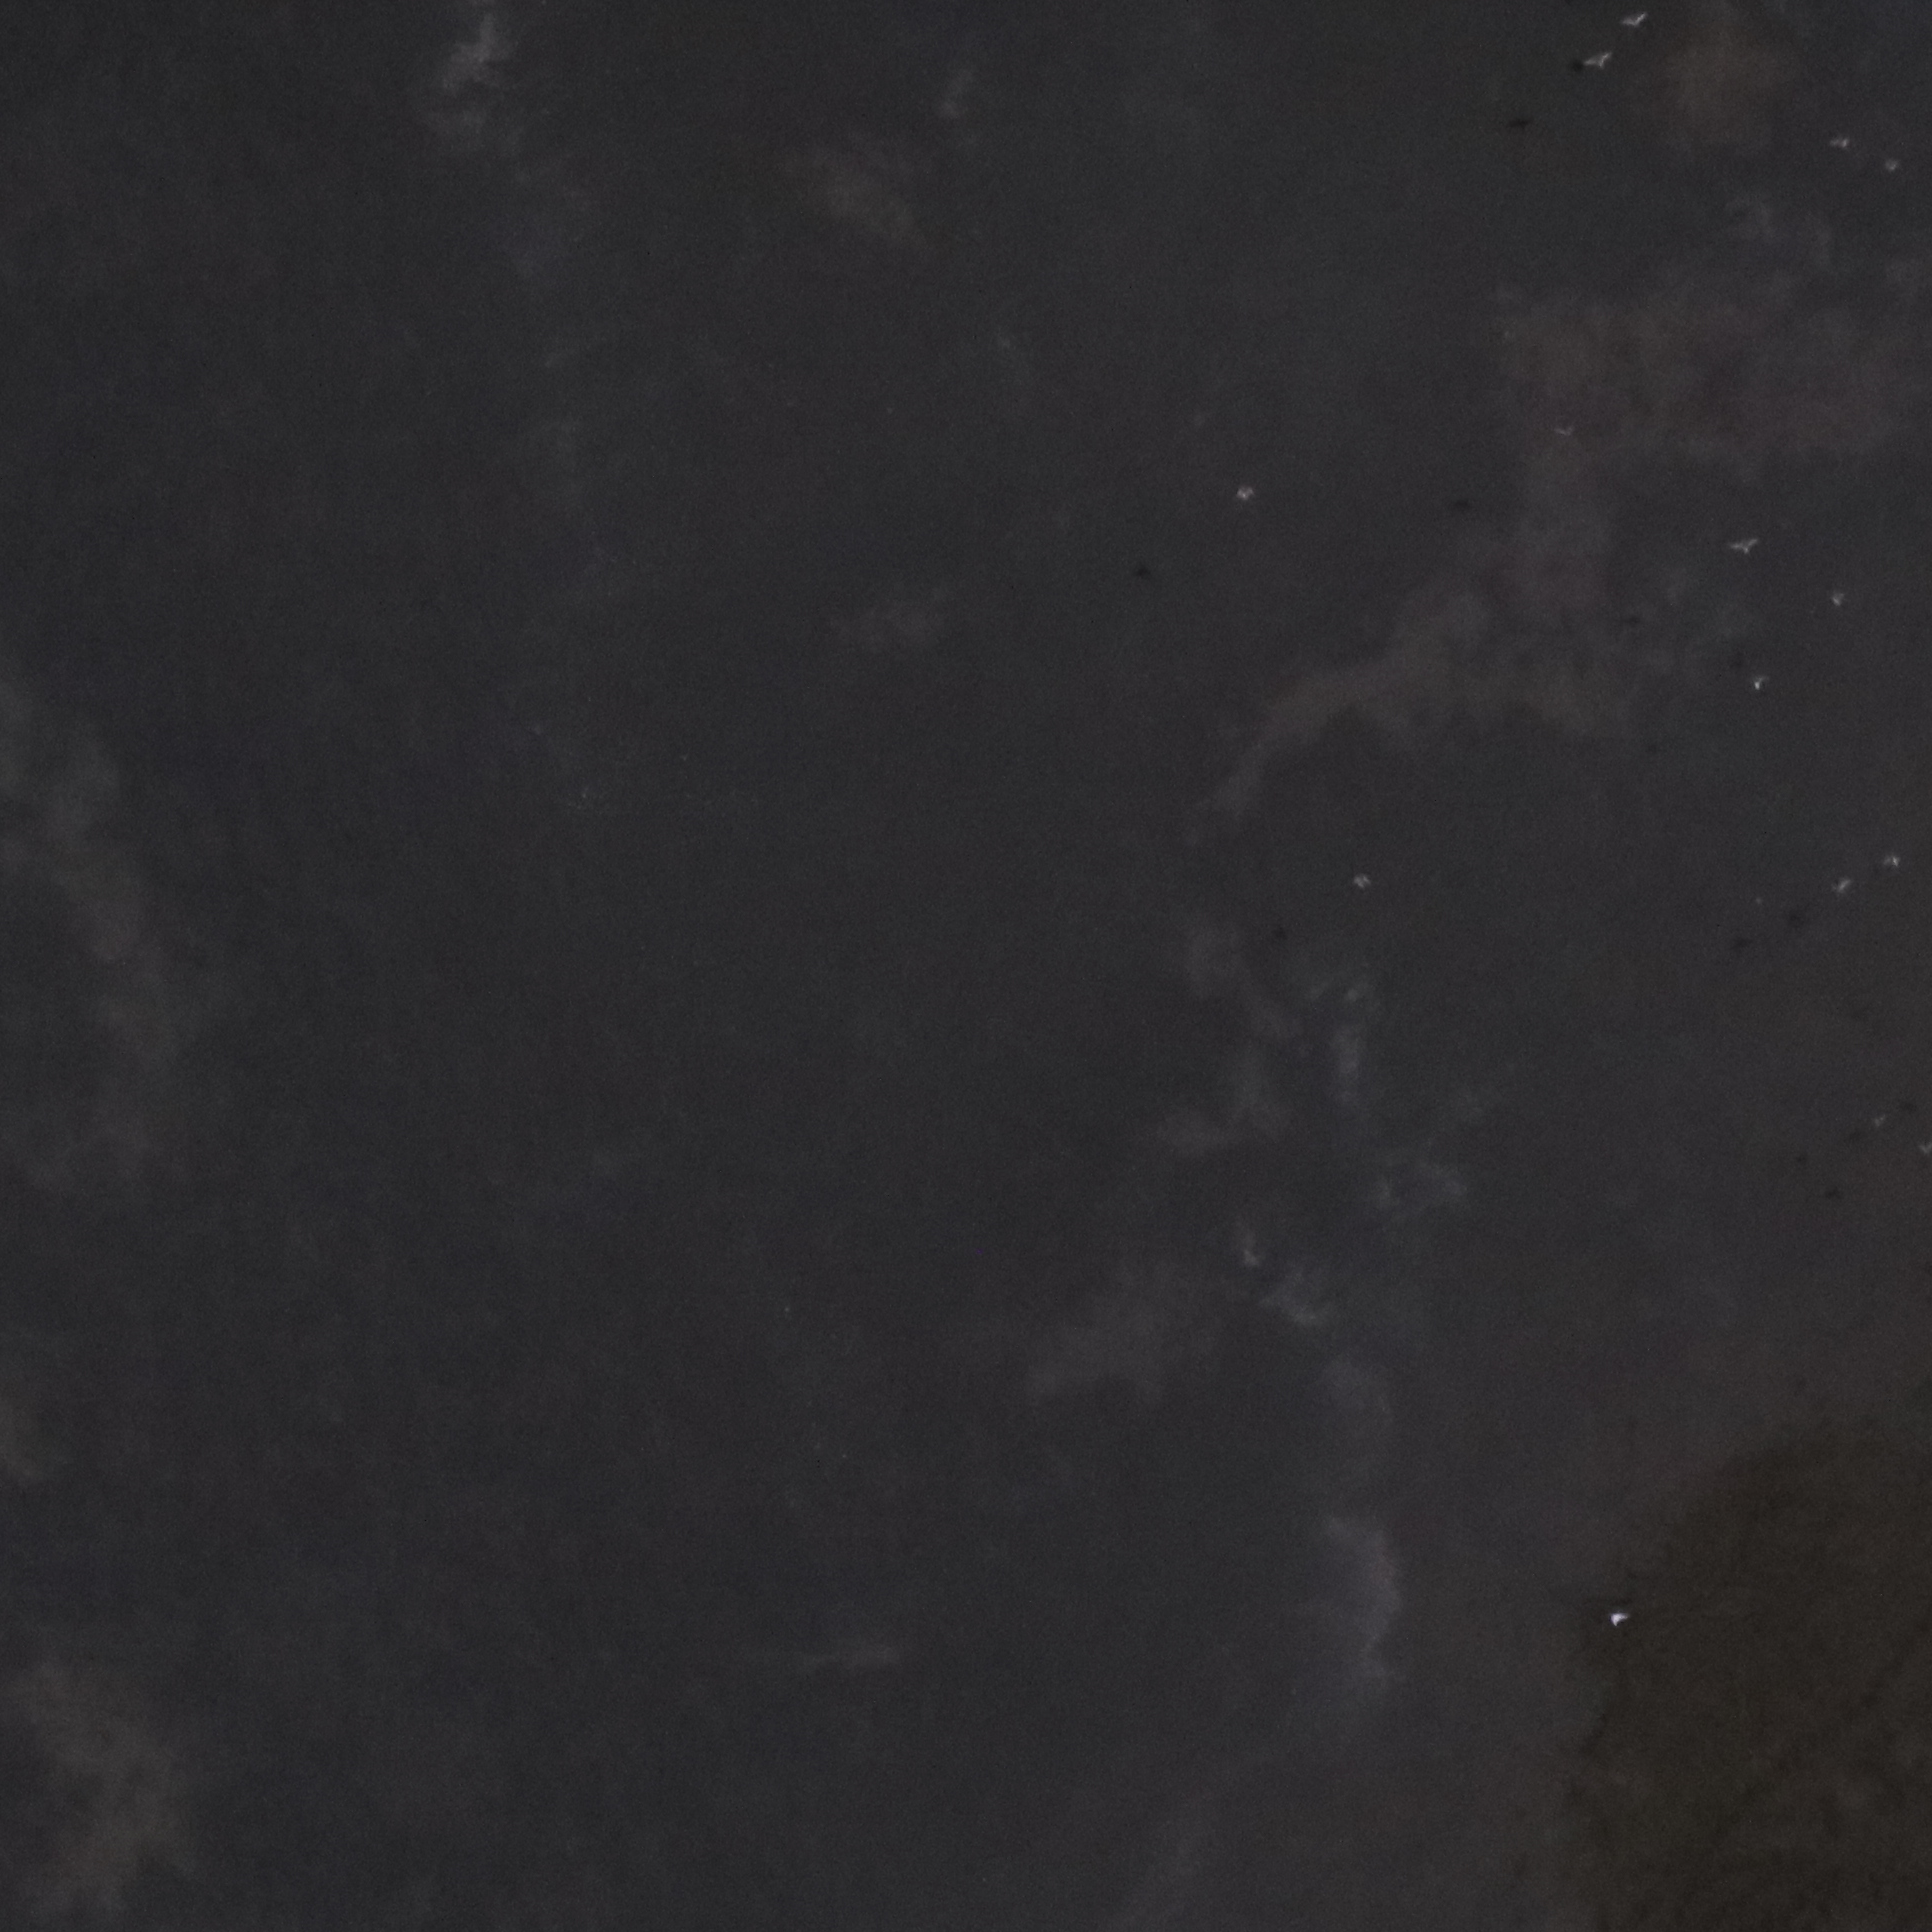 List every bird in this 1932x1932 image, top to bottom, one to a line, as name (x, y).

other bird (1633, 13)
other bird (1595, 72)
other bird (1837, 144)
other bird (1912, 168)
other bird (1576, 423)
other bird (1247, 495)
other bird (1750, 540)
other bird (1831, 594)
other bird (1764, 680)
other bird (1917, 860)
other bird (1355, 880)
other bird (1858, 880)
other bird (1883, 1106)
other bird (1920, 1148)
other bird (1615, 1619)